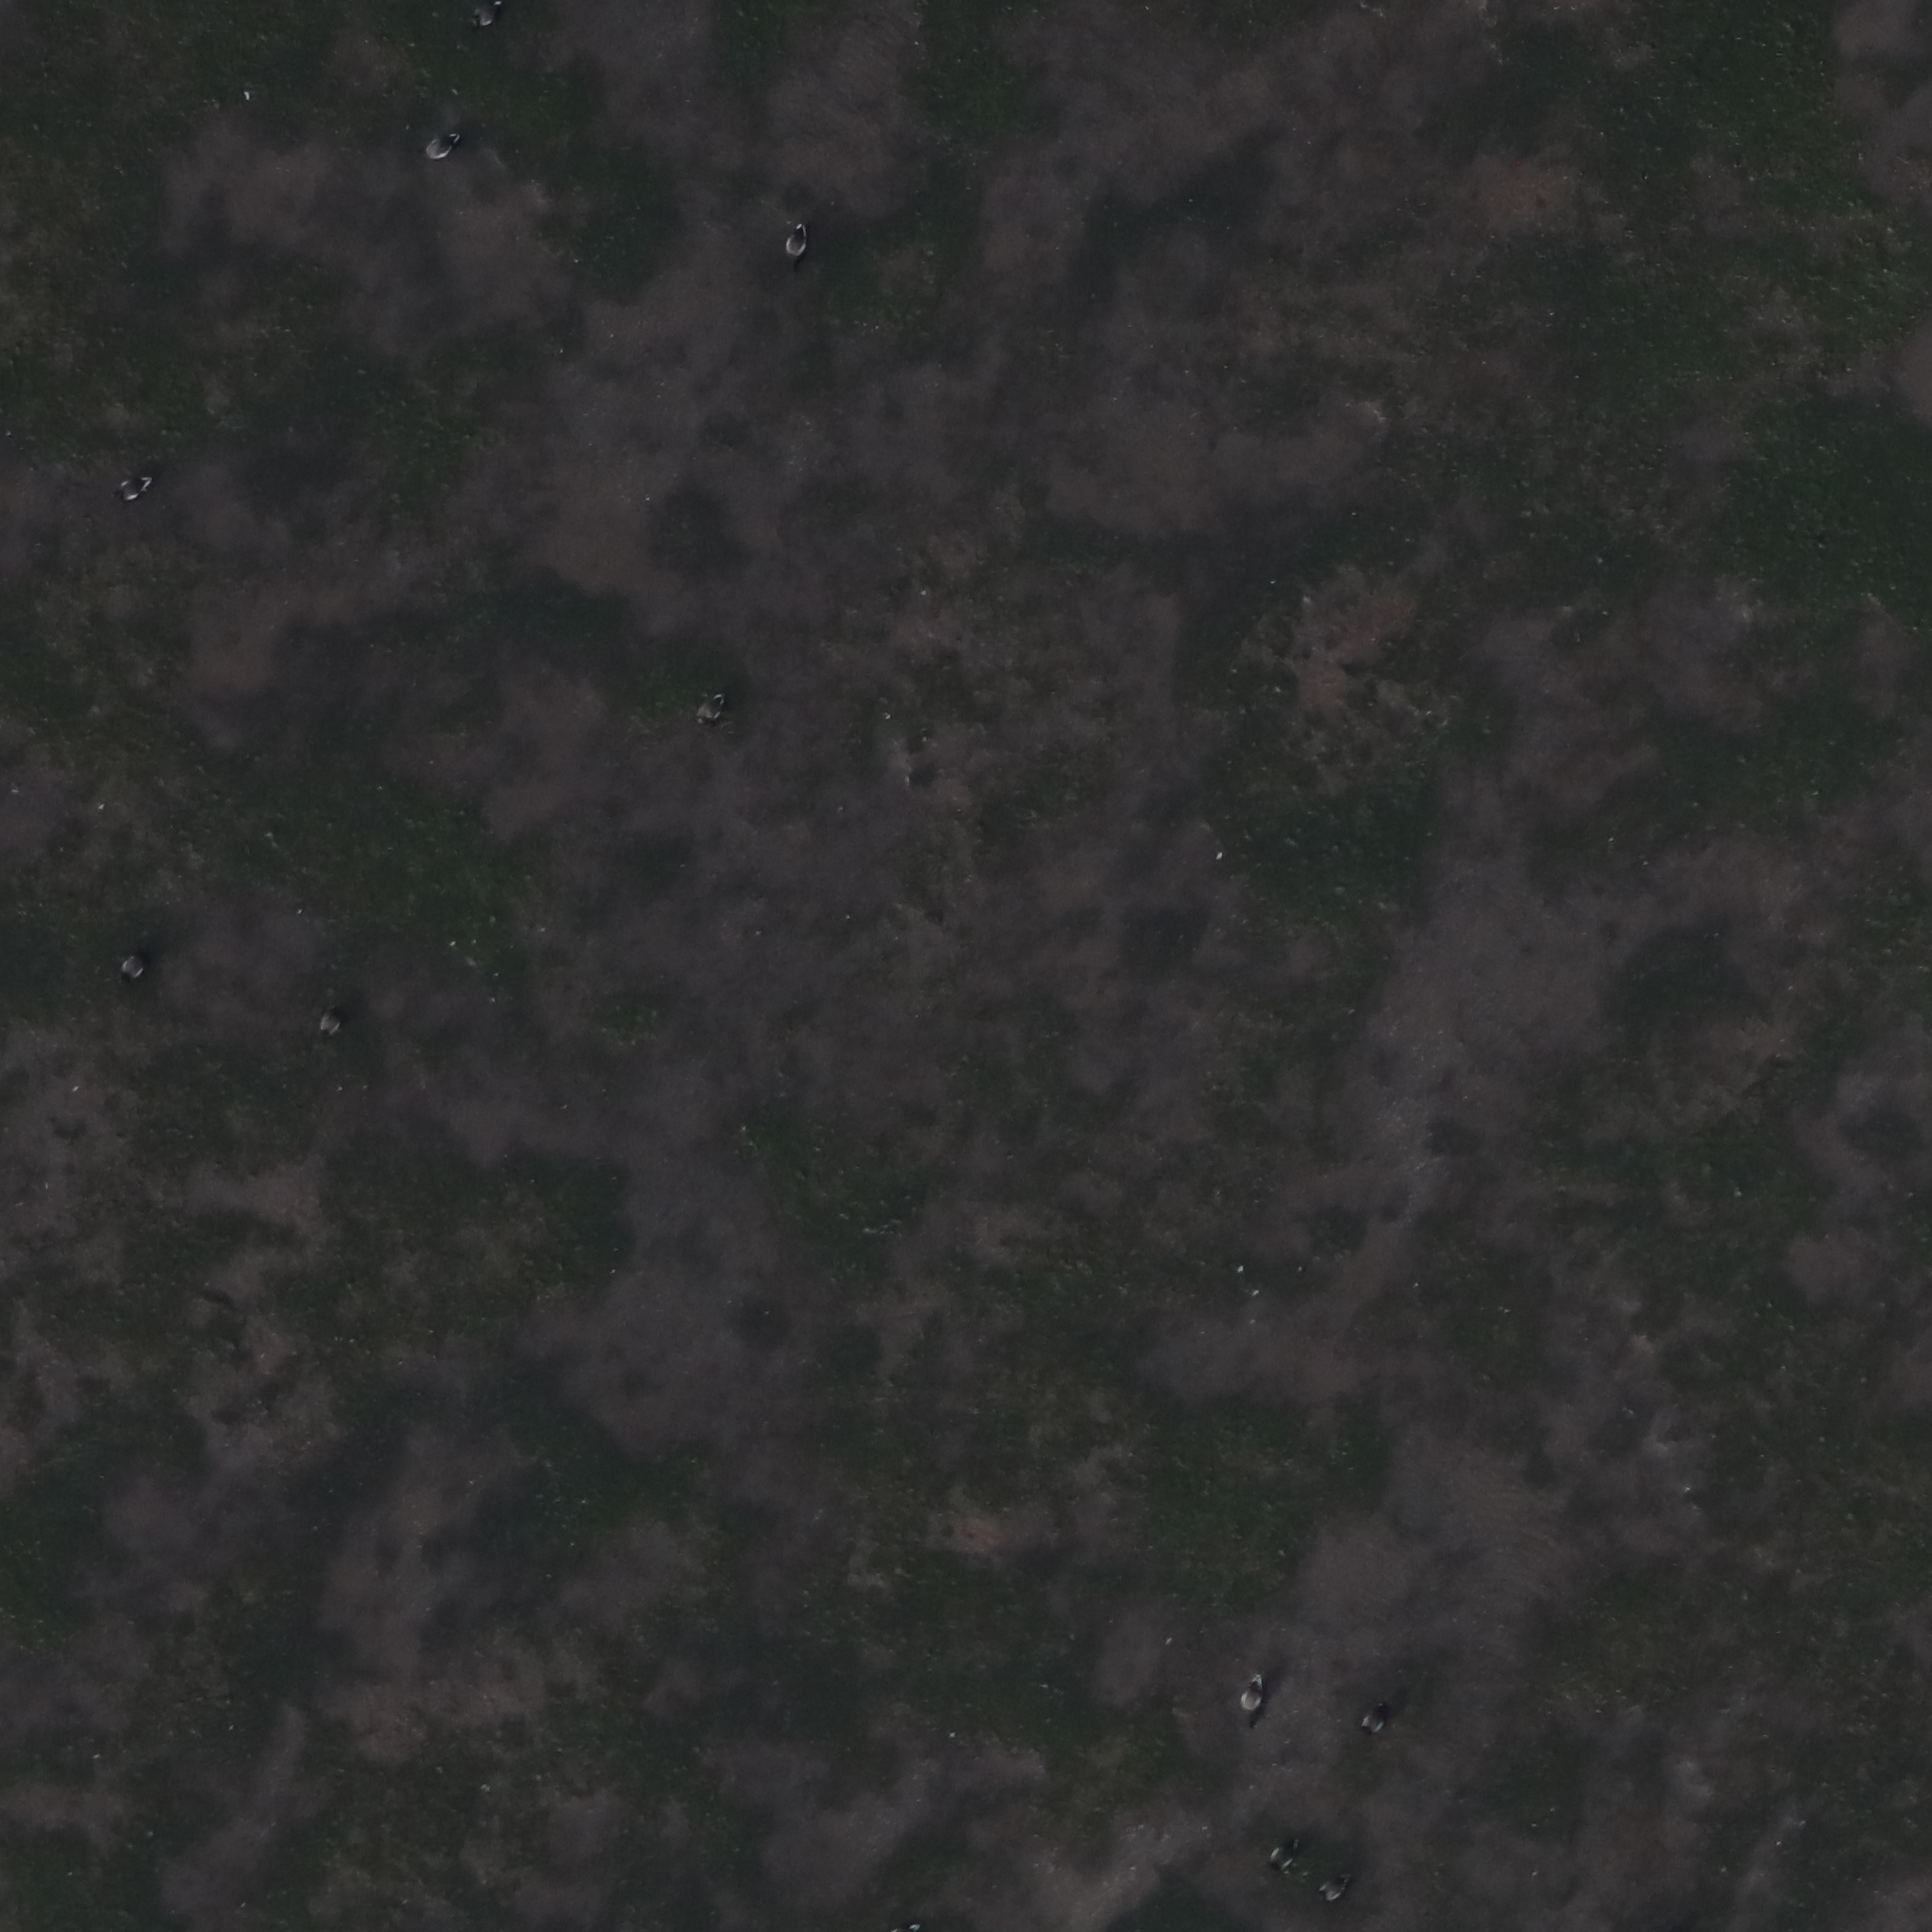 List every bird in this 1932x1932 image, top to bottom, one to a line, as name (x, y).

brant (442, 144)
brant (798, 244)
brant (134, 489)
brant (711, 711)
brant (131, 967)
brant (329, 1027)
brant (1250, 1699)
brant (1379, 1715)
brant (1286, 1860)
brant (1335, 1894)